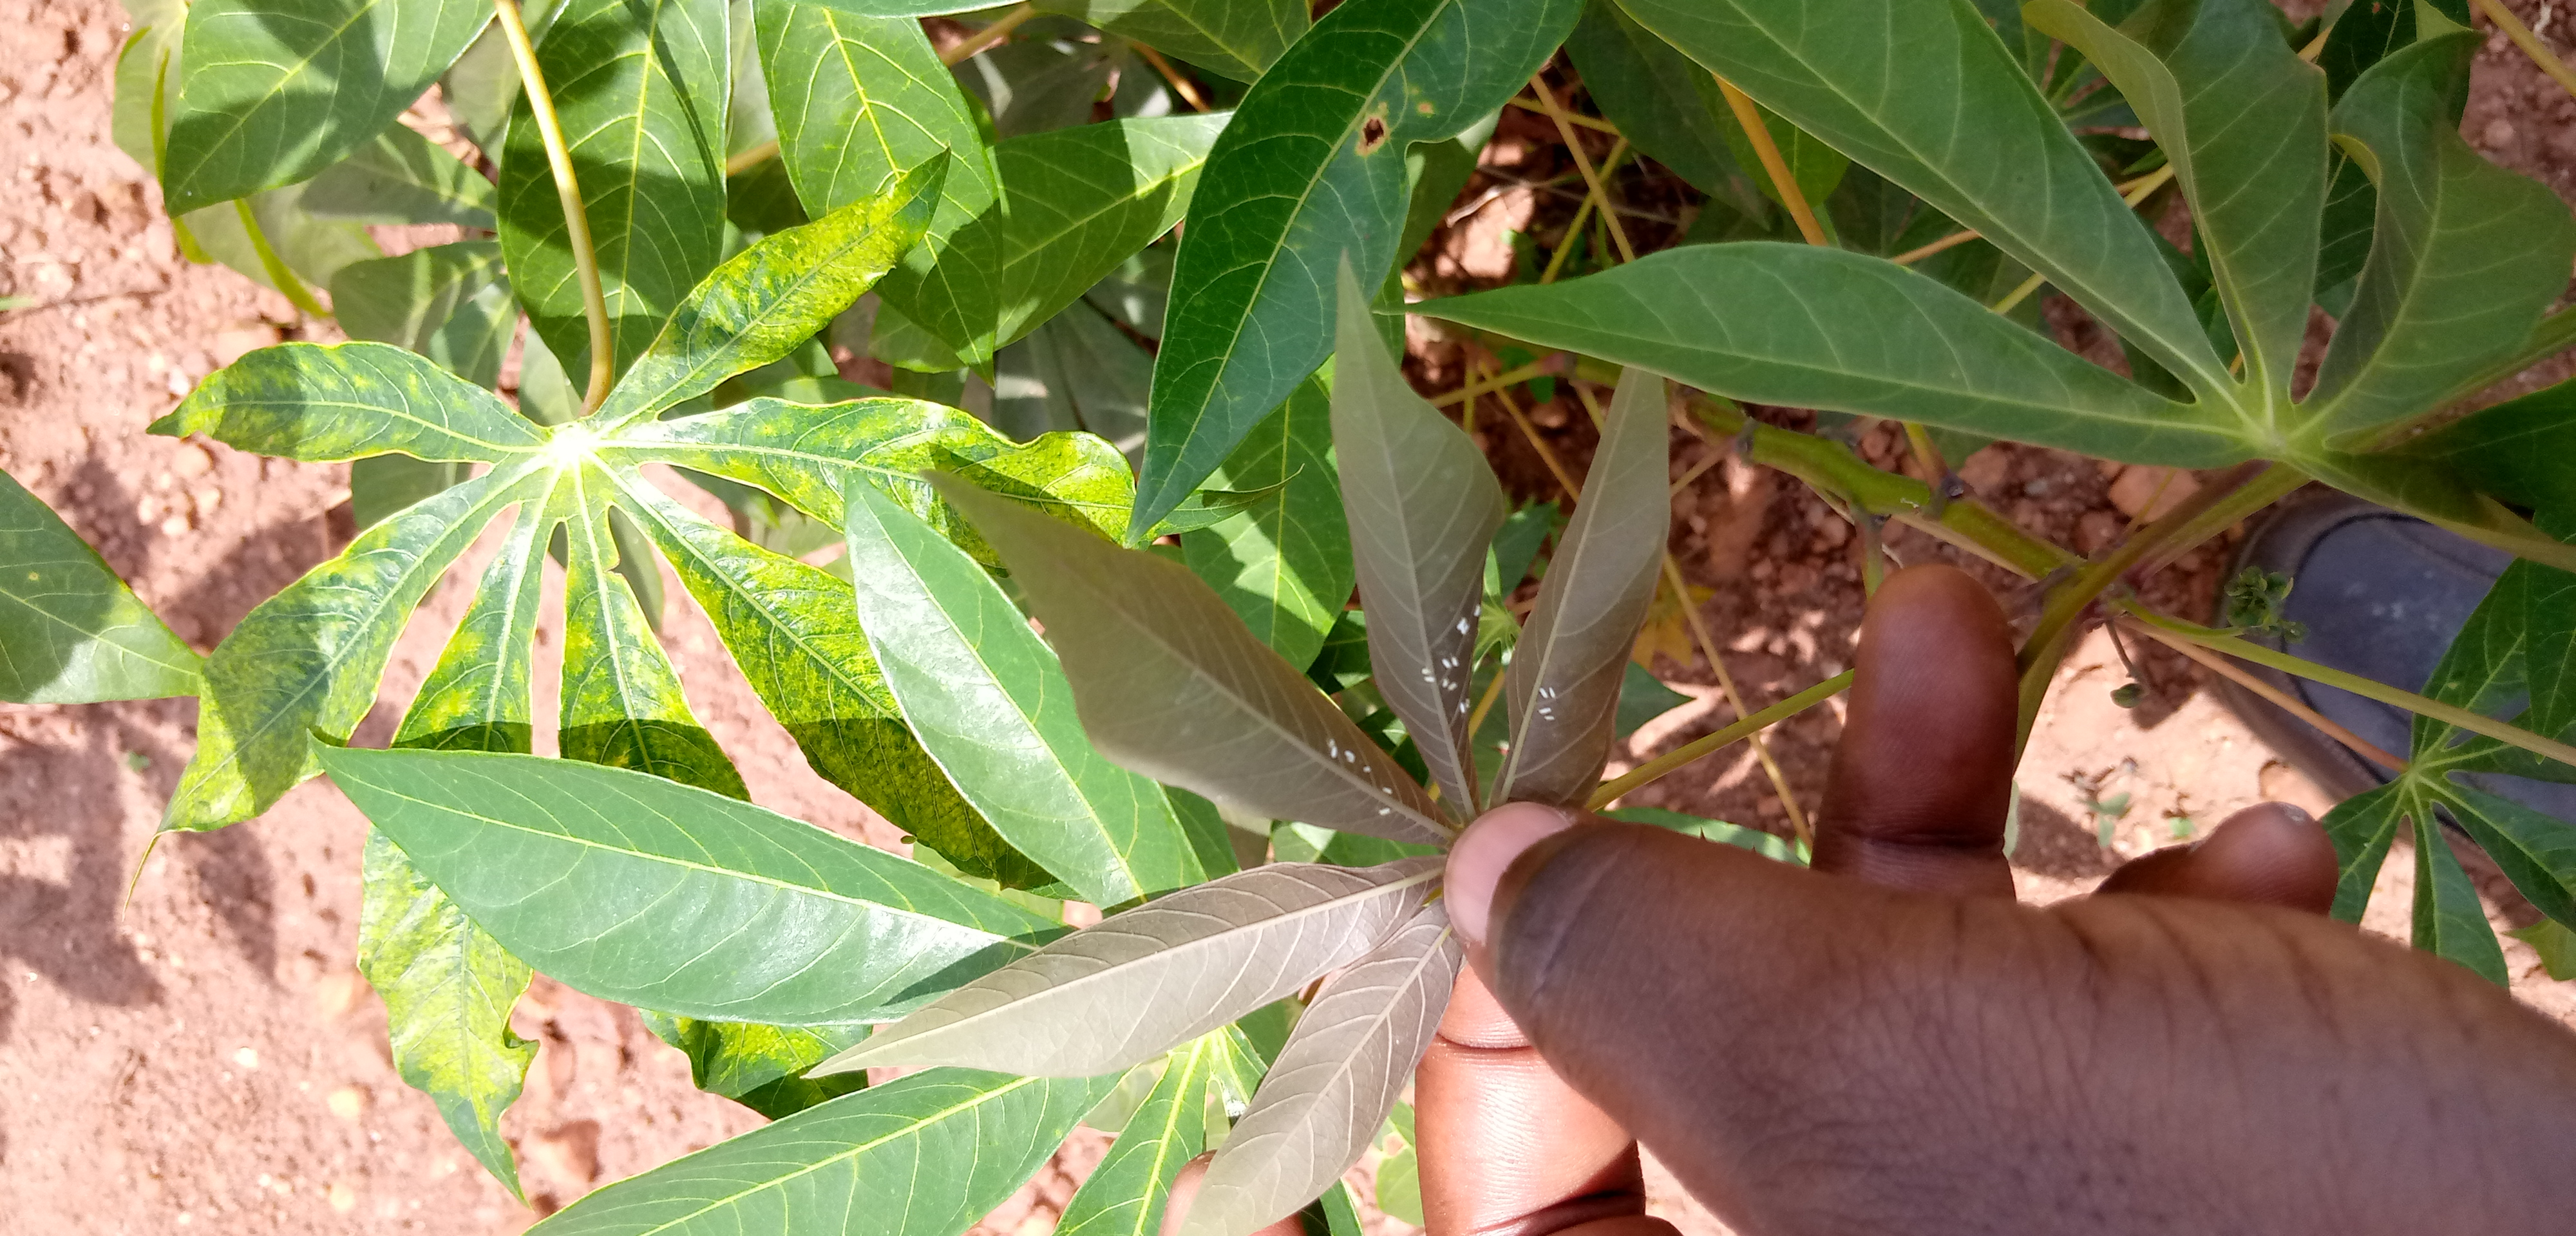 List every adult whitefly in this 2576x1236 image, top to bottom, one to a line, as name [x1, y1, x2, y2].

whitefly [1466, 600, 1491, 621]
whitefly [1452, 613, 1471, 644]
whitefly [1451, 615, 1476, 639]
whitefly [1443, 646, 1461, 669]
whitefly [1439, 651, 1468, 673]
whitefly [1414, 660, 1439, 693]
whitefly [1417, 671, 1442, 698]
whitefly [1435, 671, 1463, 698]
whitefly [1438, 675, 1459, 695]
whitefly [1535, 675, 1571, 709]
whitefly [1524, 684, 1563, 709]
whitefly [1451, 690, 1473, 718]
whitefly [1453, 696, 1474, 718]
whitefly [1540, 698, 1558, 736]
whitefly [1532, 702, 1564, 731]
whitefly [1324, 734, 1345, 765]
whitefly [1326, 744, 1340, 764]
whitefly [1345, 746, 1355, 764]
whitefly [1353, 756, 1381, 783]
whitefly [1381, 778, 1399, 799]
whitefly [1373, 799, 1399, 817]